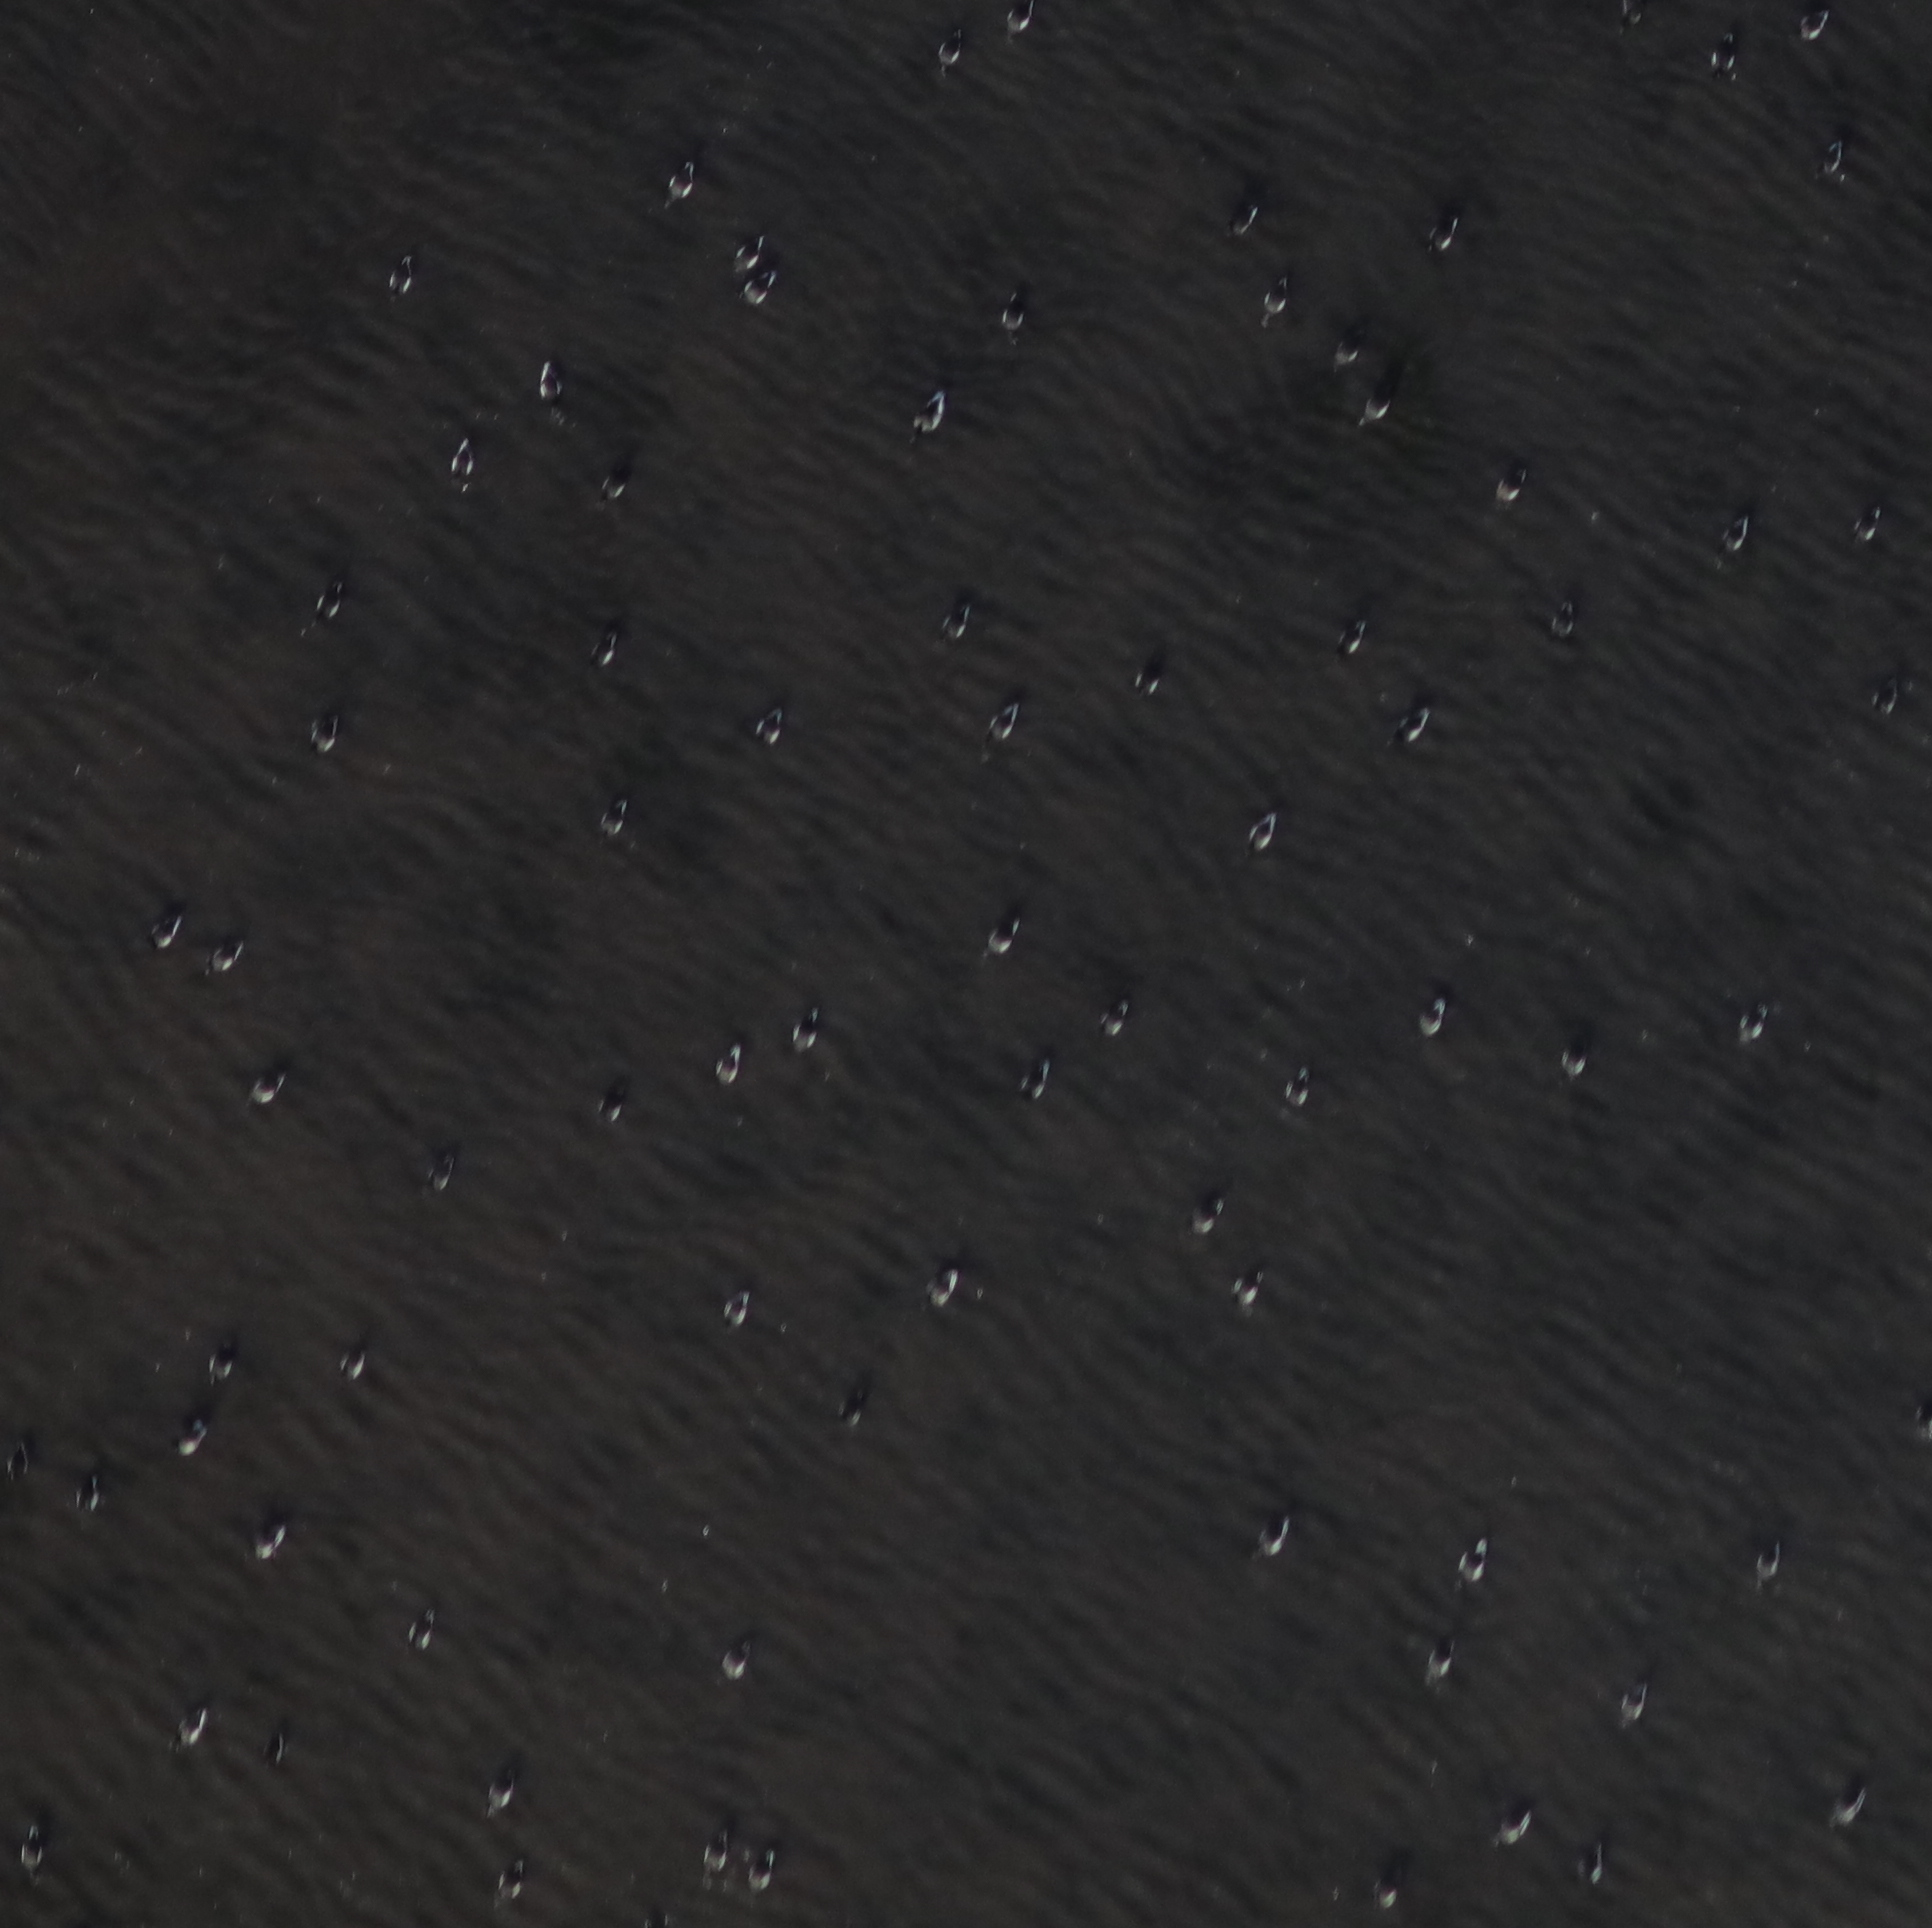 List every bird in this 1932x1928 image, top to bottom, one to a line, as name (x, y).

brant (1634, 5)
brant (1018, 19)
brant (1813, 23)
brant (949, 53)
brant (1723, 57)
brant (1826, 165)
brant (681, 183)
brant (1242, 219)
brant (1441, 232)
brant (748, 254)
brant (402, 277)
brant (763, 286)
brant (1276, 301)
brant (1014, 314)
brant (1345, 348)
brant (551, 386)
brant (1375, 403)
brant (927, 415)
brant (462, 458)
brant (613, 486)
brant (1510, 488)
brant (1869, 523)
brant (1731, 535)
brant (327, 602)
brant (955, 624)
brant (1556, 629)
brant (1349, 638)
brant (603, 652)
brant (1148, 684)
brant (1001, 724)
brant (1410, 725)
brant (769, 726)
brant (323, 734)
brant (614, 817)
brant (1261, 836)
brant (162, 930)
brant (1003, 937)
brant (224, 957)
brant (1119, 1018)
brant (1433, 1019)
brant (1750, 1019)
brant (803, 1034)
brant (1571, 1061)
brant (728, 1067)
brant (1034, 1080)
brant (264, 1088)
brant (1298, 1090)
brant (611, 1105)
brant (440, 1172)
brant (1207, 1225)
brant (944, 1285)
brant (1245, 1297)
brant (736, 1310)
brant (354, 1365)
brant (222, 1366)
brant (839, 1411)
brant (189, 1437)
brant (19, 1460)
brant (86, 1490)
brant (1278, 1536)
brant (270, 1537)
brant (1771, 1563)
brant (1471, 1564)
brant (417, 1637)
brant (1438, 1664)
brant (737, 1667)
brant (1634, 1705)
brant (189, 1728)
brant (277, 1749)
brant (501, 1794)
brant (1520, 1829)
brant (35, 1854)
brant (715, 1858)
brant (1598, 1870)
brant (763, 1875)
brant (517, 1888)
brant (1387, 1890)